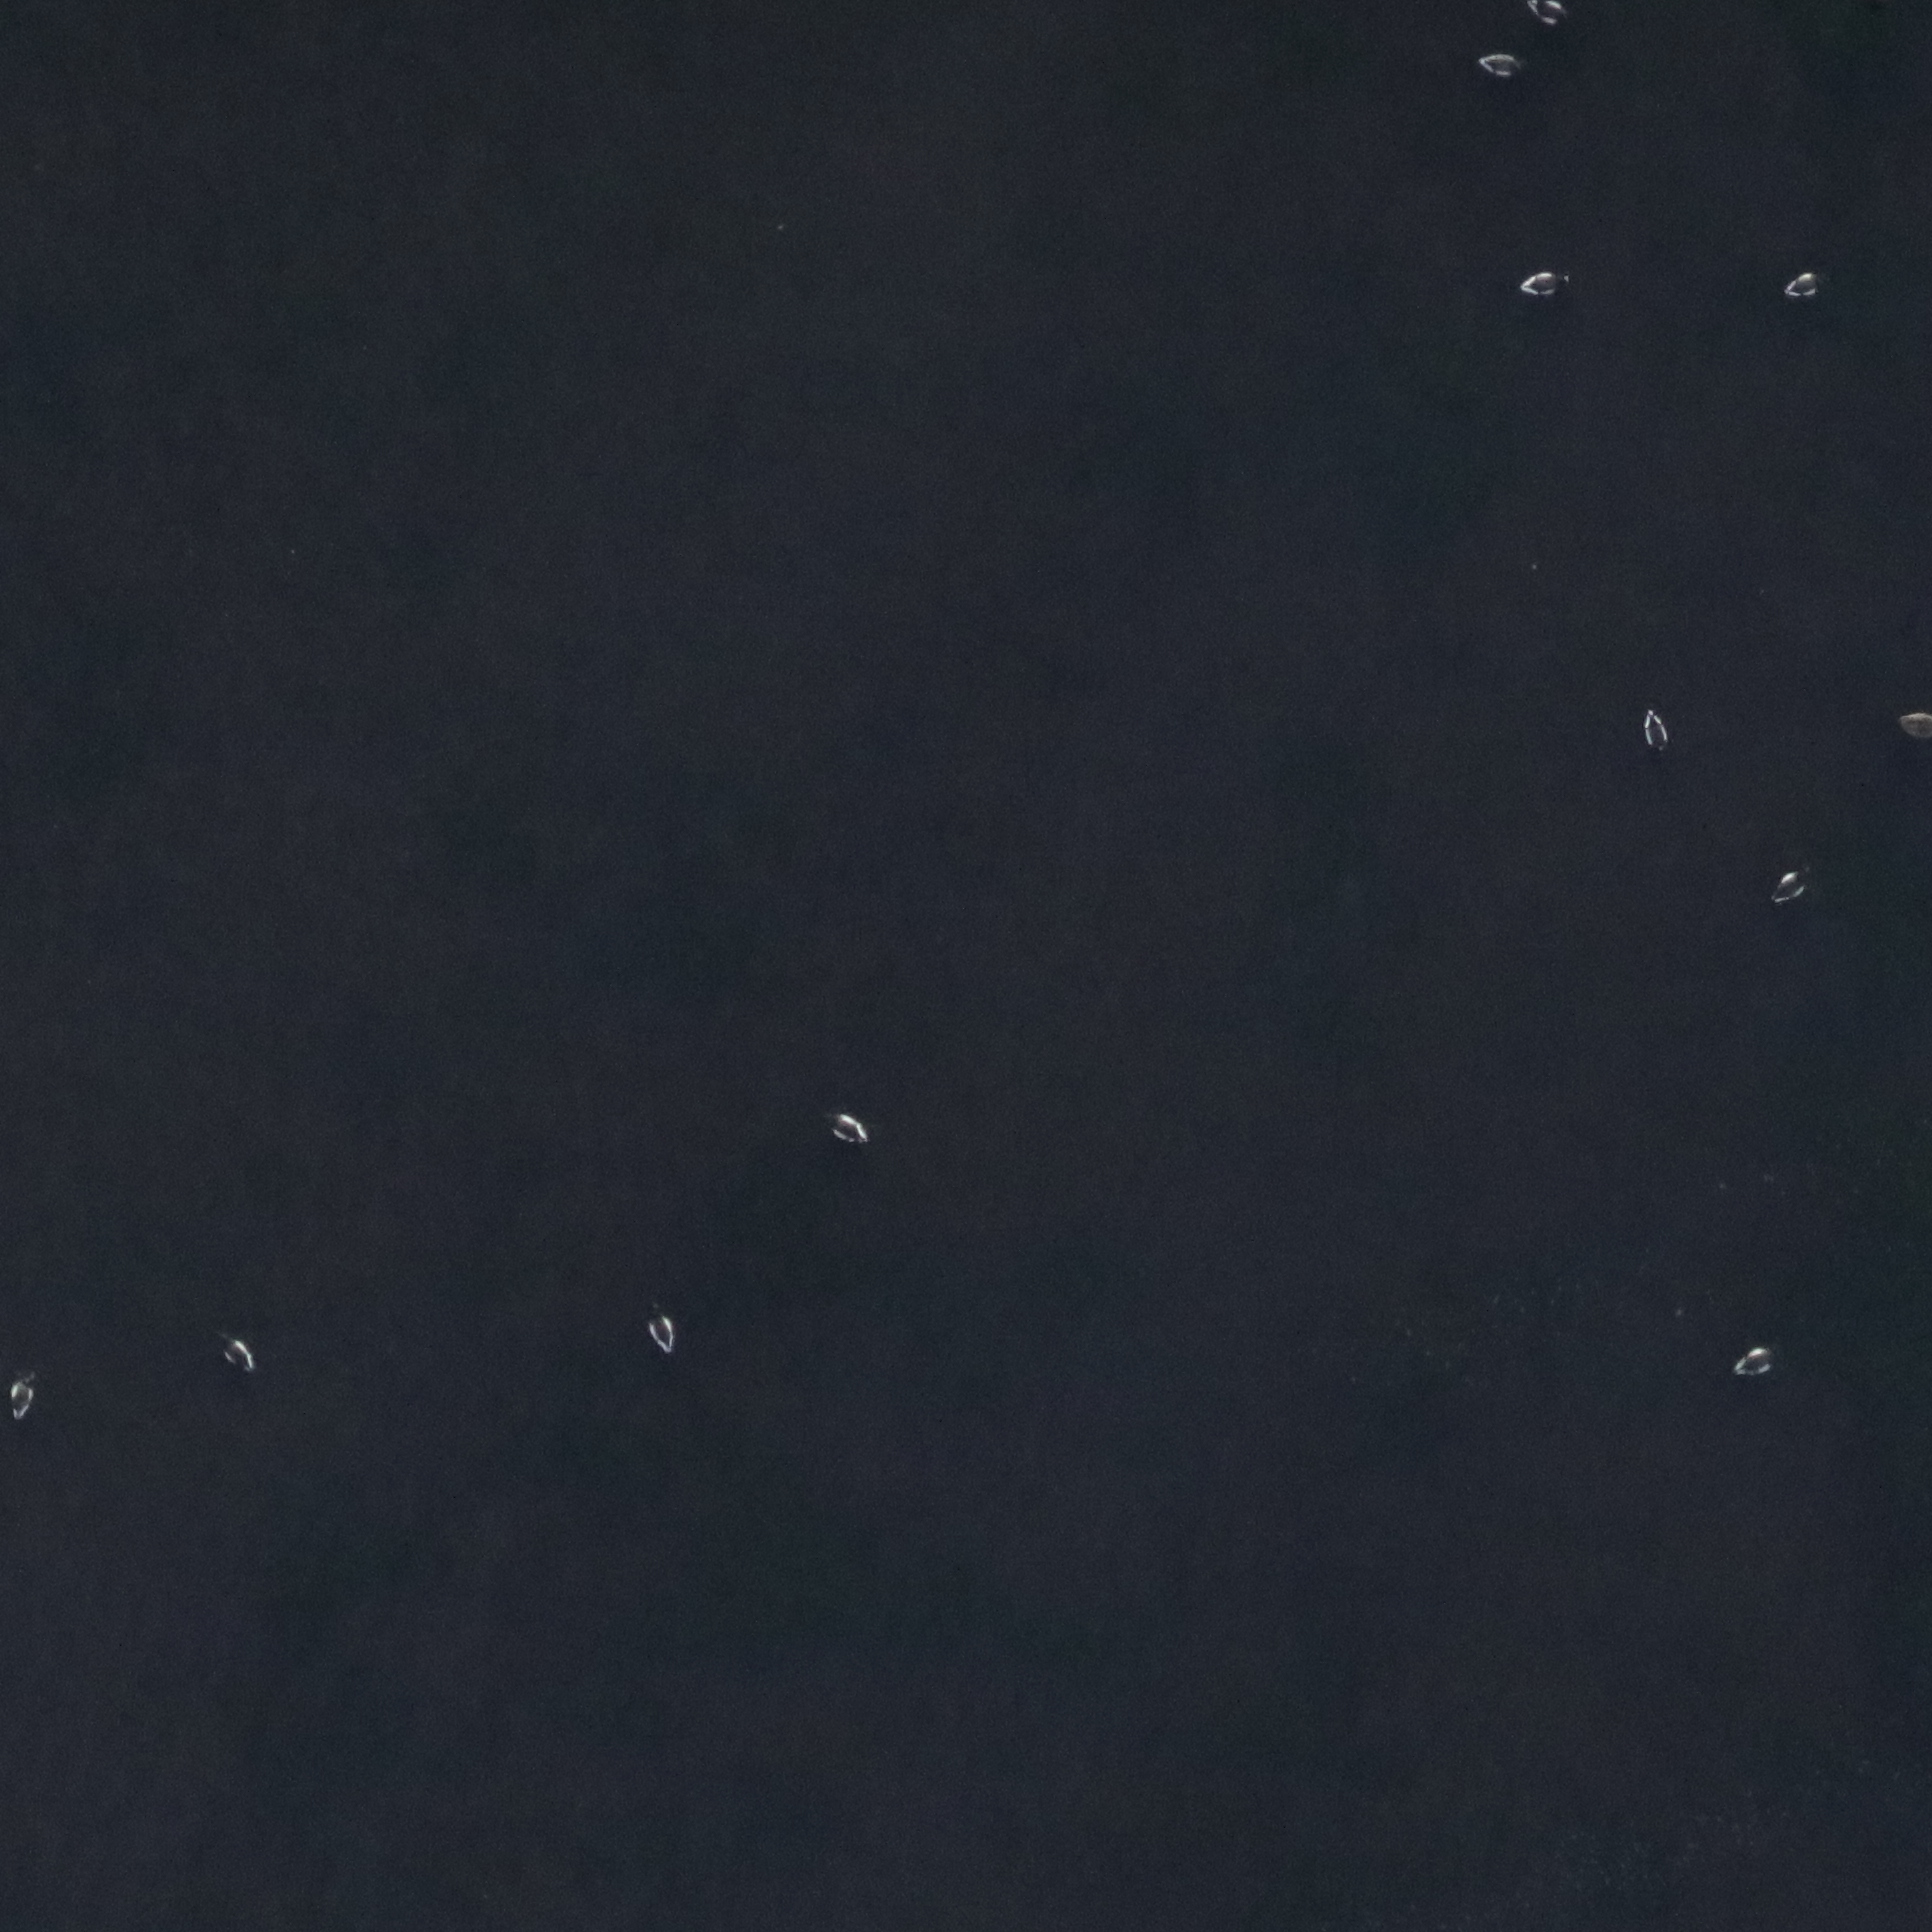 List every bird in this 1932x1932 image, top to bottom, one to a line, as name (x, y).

brant (1551, 9)
brant (1503, 66)
brant (1545, 286)
brant (1804, 286)
Canada goose (1919, 726)
brant (1655, 733)
brant (1789, 886)
brant (844, 1129)
brant (660, 1330)
brant (235, 1355)
brant (1757, 1363)
brant (22, 1396)